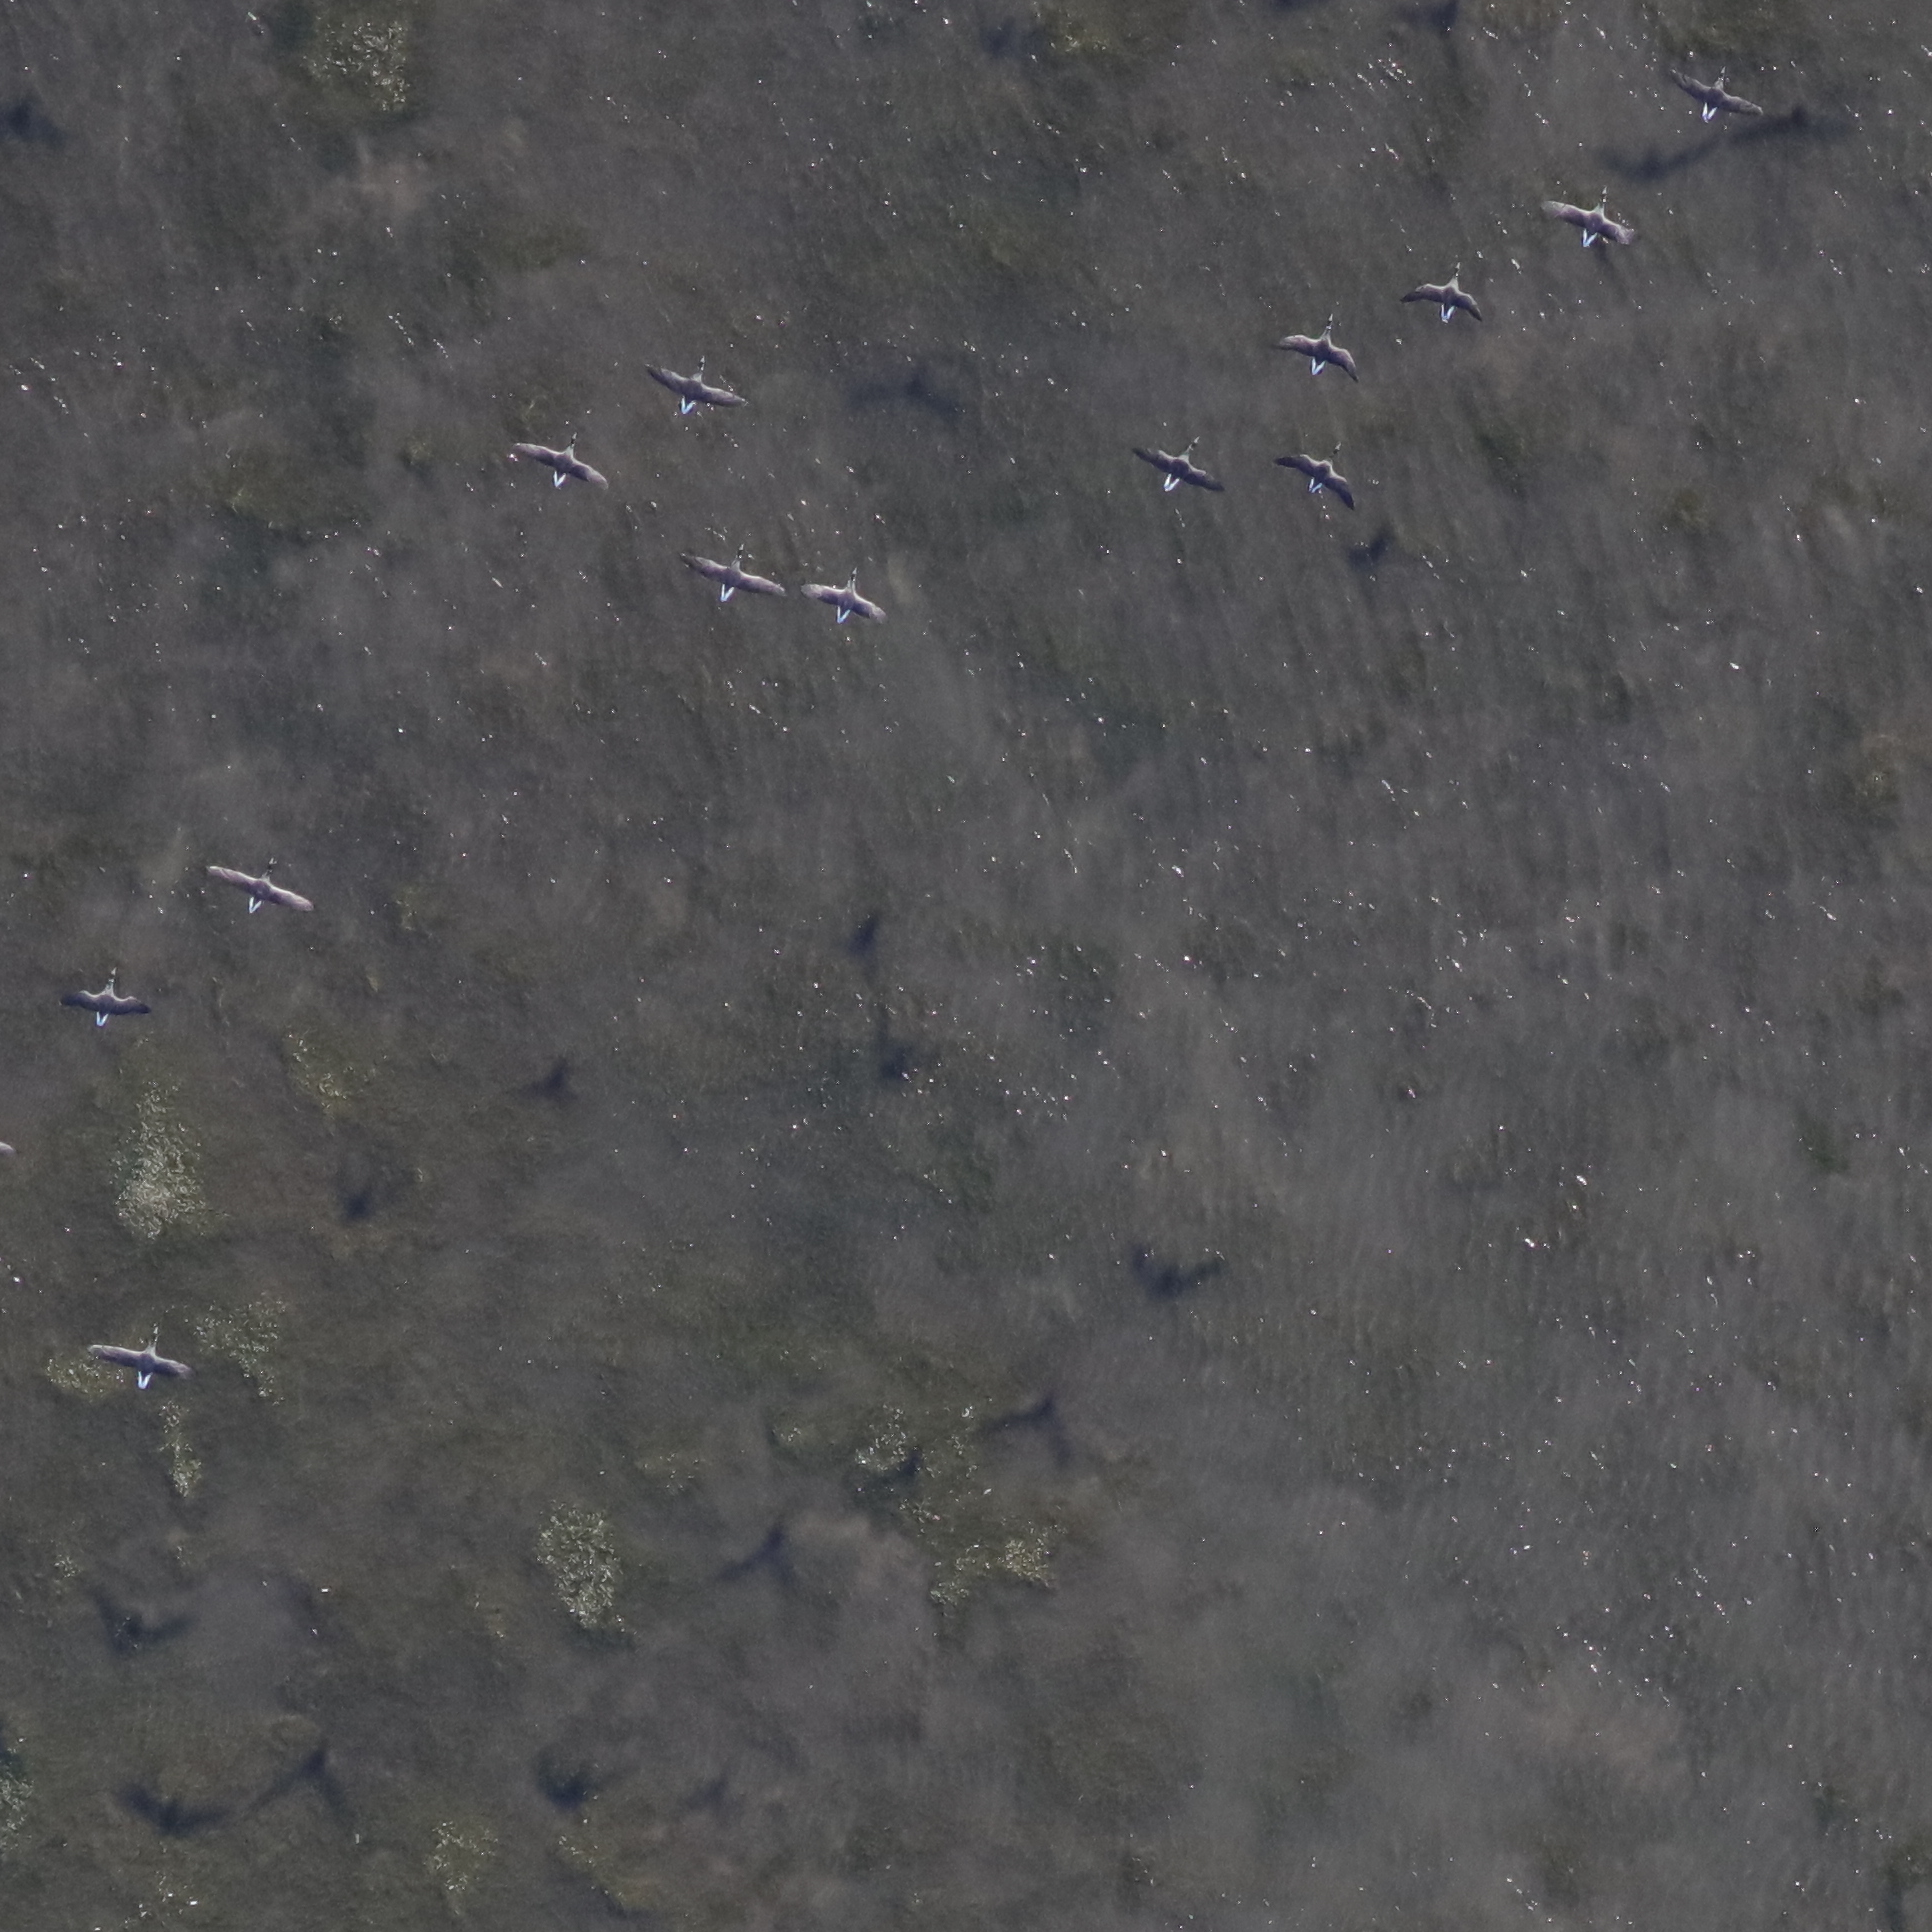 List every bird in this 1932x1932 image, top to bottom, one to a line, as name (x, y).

brant (1710, 98)
brant (1599, 220)
brant (1447, 300)
brant (1316, 351)
brant (694, 387)
brant (562, 467)
brant (1177, 473)
brant (1324, 473)
brant (731, 577)
brant (845, 602)
brant (263, 890)
brant (107, 1002)
brant (148, 1359)